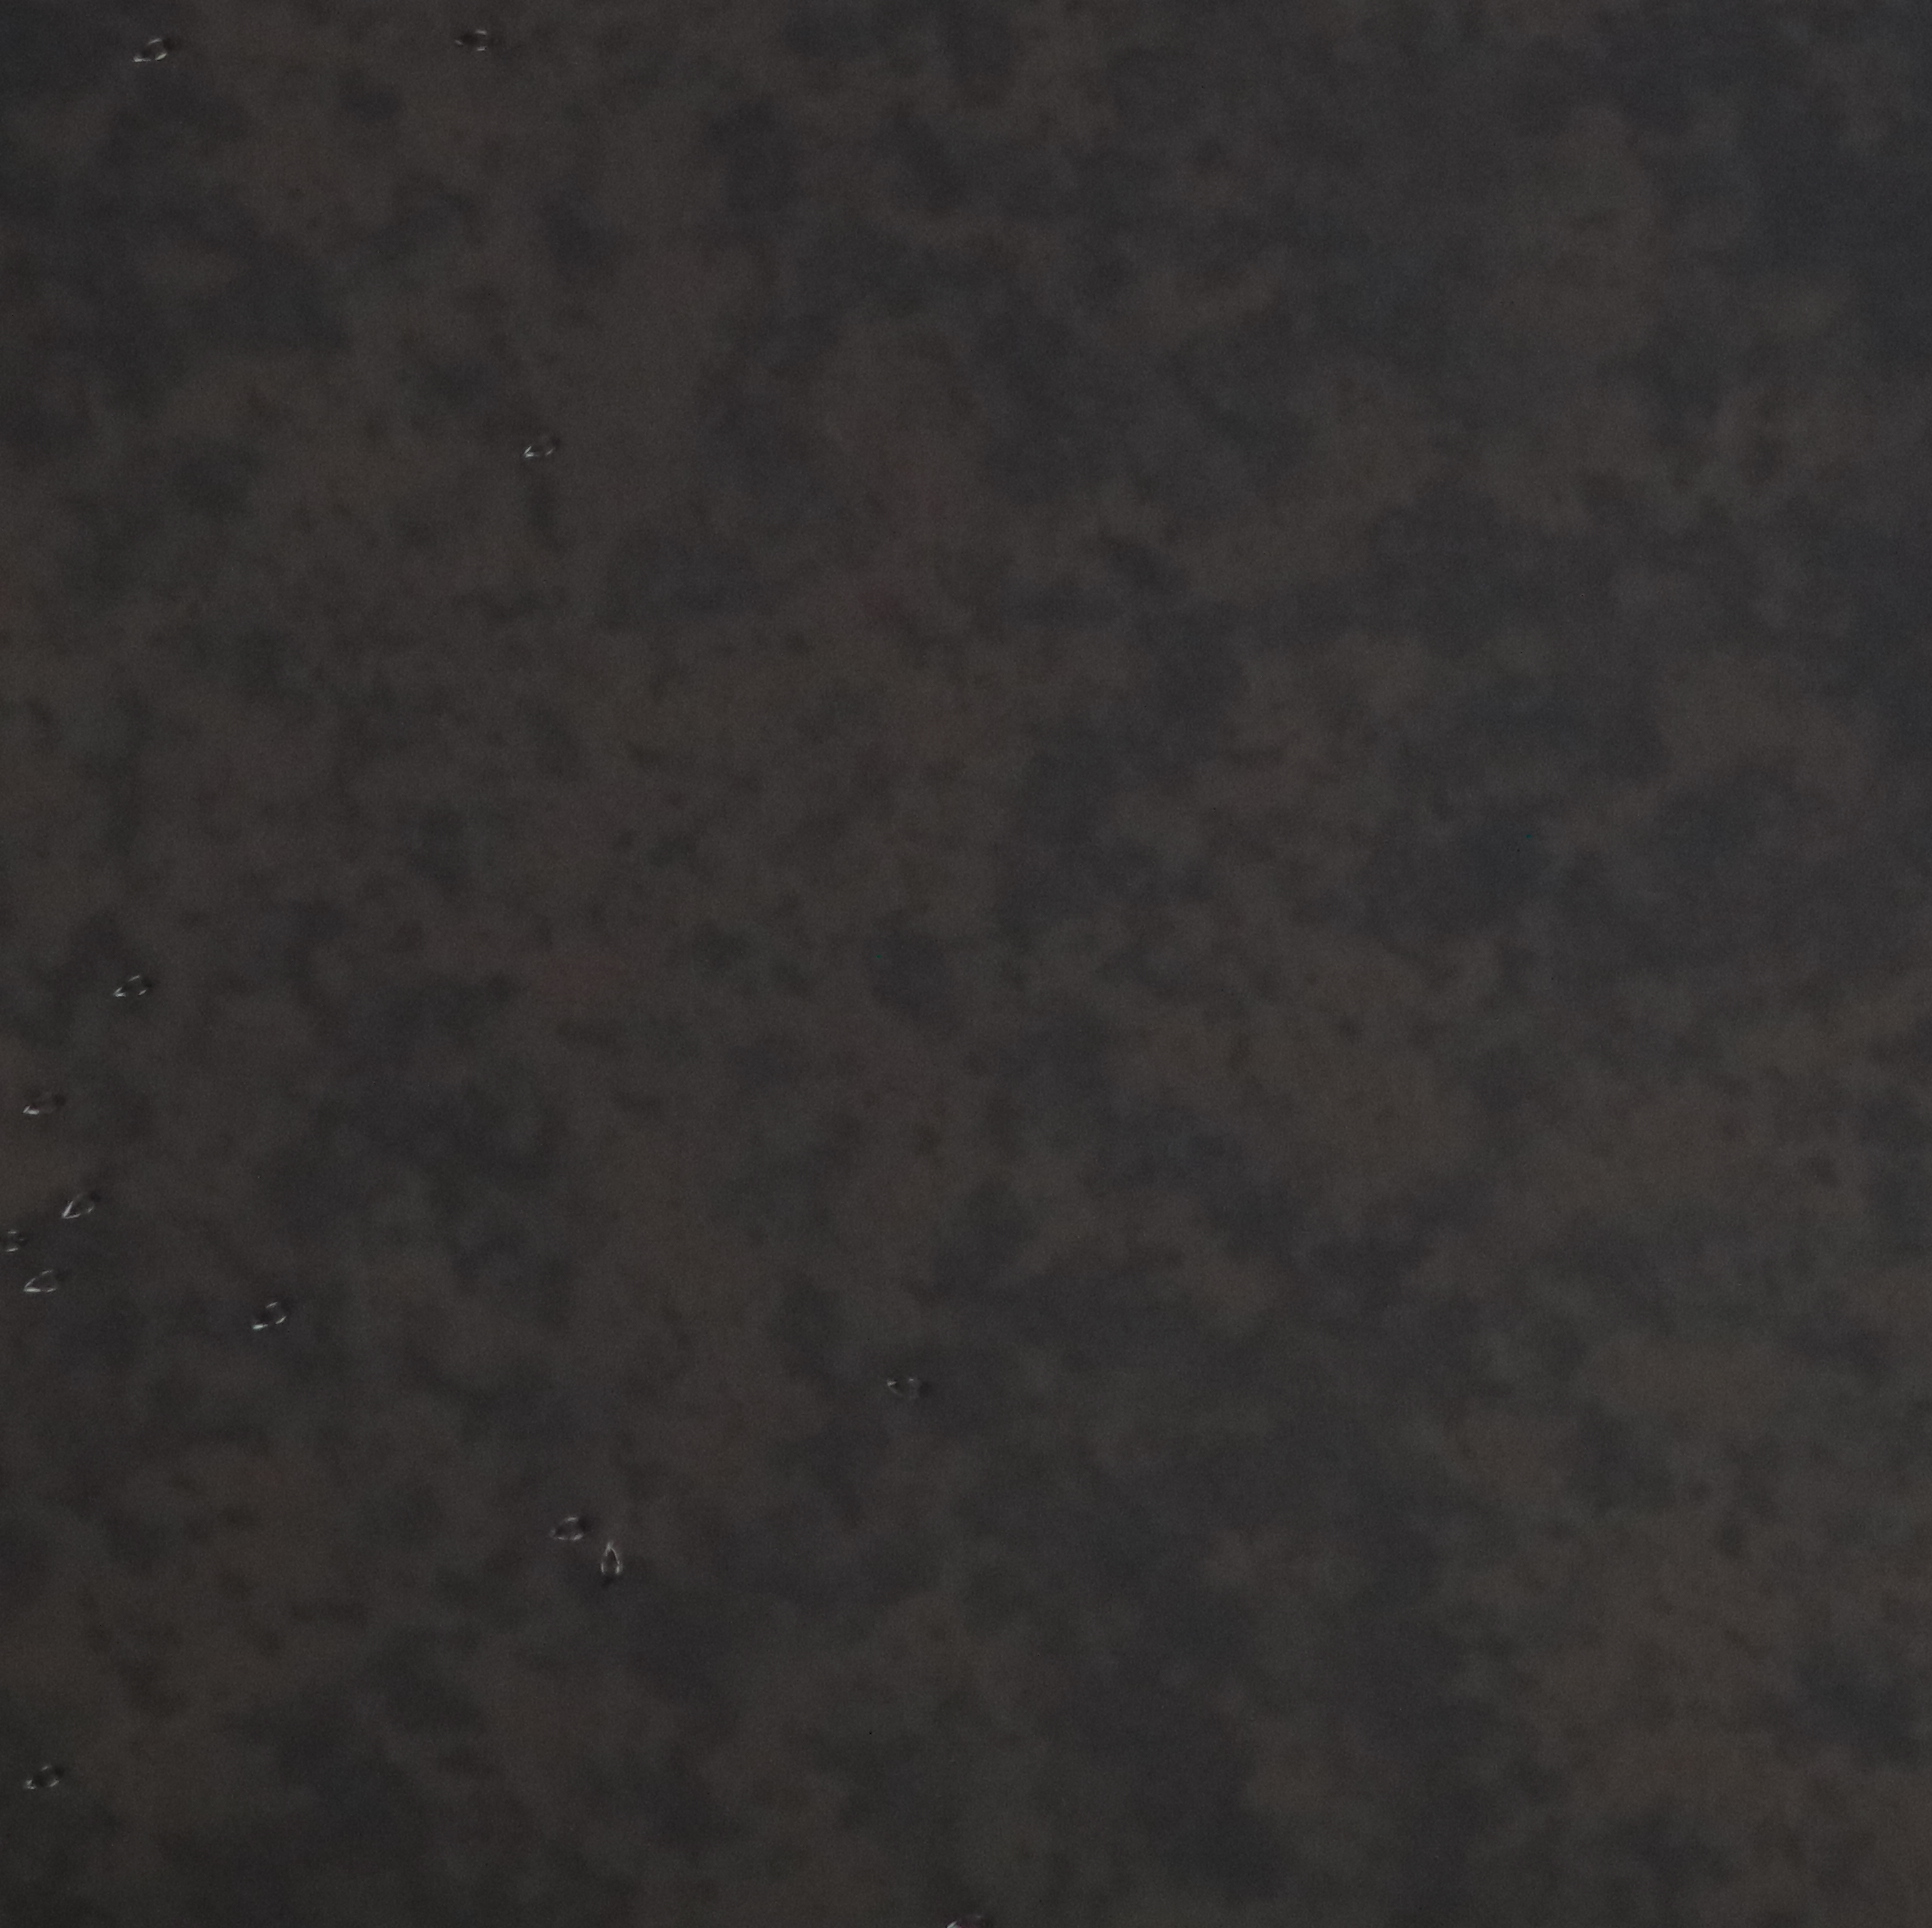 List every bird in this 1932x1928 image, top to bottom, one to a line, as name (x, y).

brant (476, 40)
brant (153, 51)
brant (544, 445)
brant (134, 986)
brant (42, 1103)
brant (81, 1207)
brant (12, 1239)
brant (46, 1284)
brant (272, 1316)
brant (911, 1389)
brant (567, 1525)
brant (611, 1563)
brant (43, 1773)